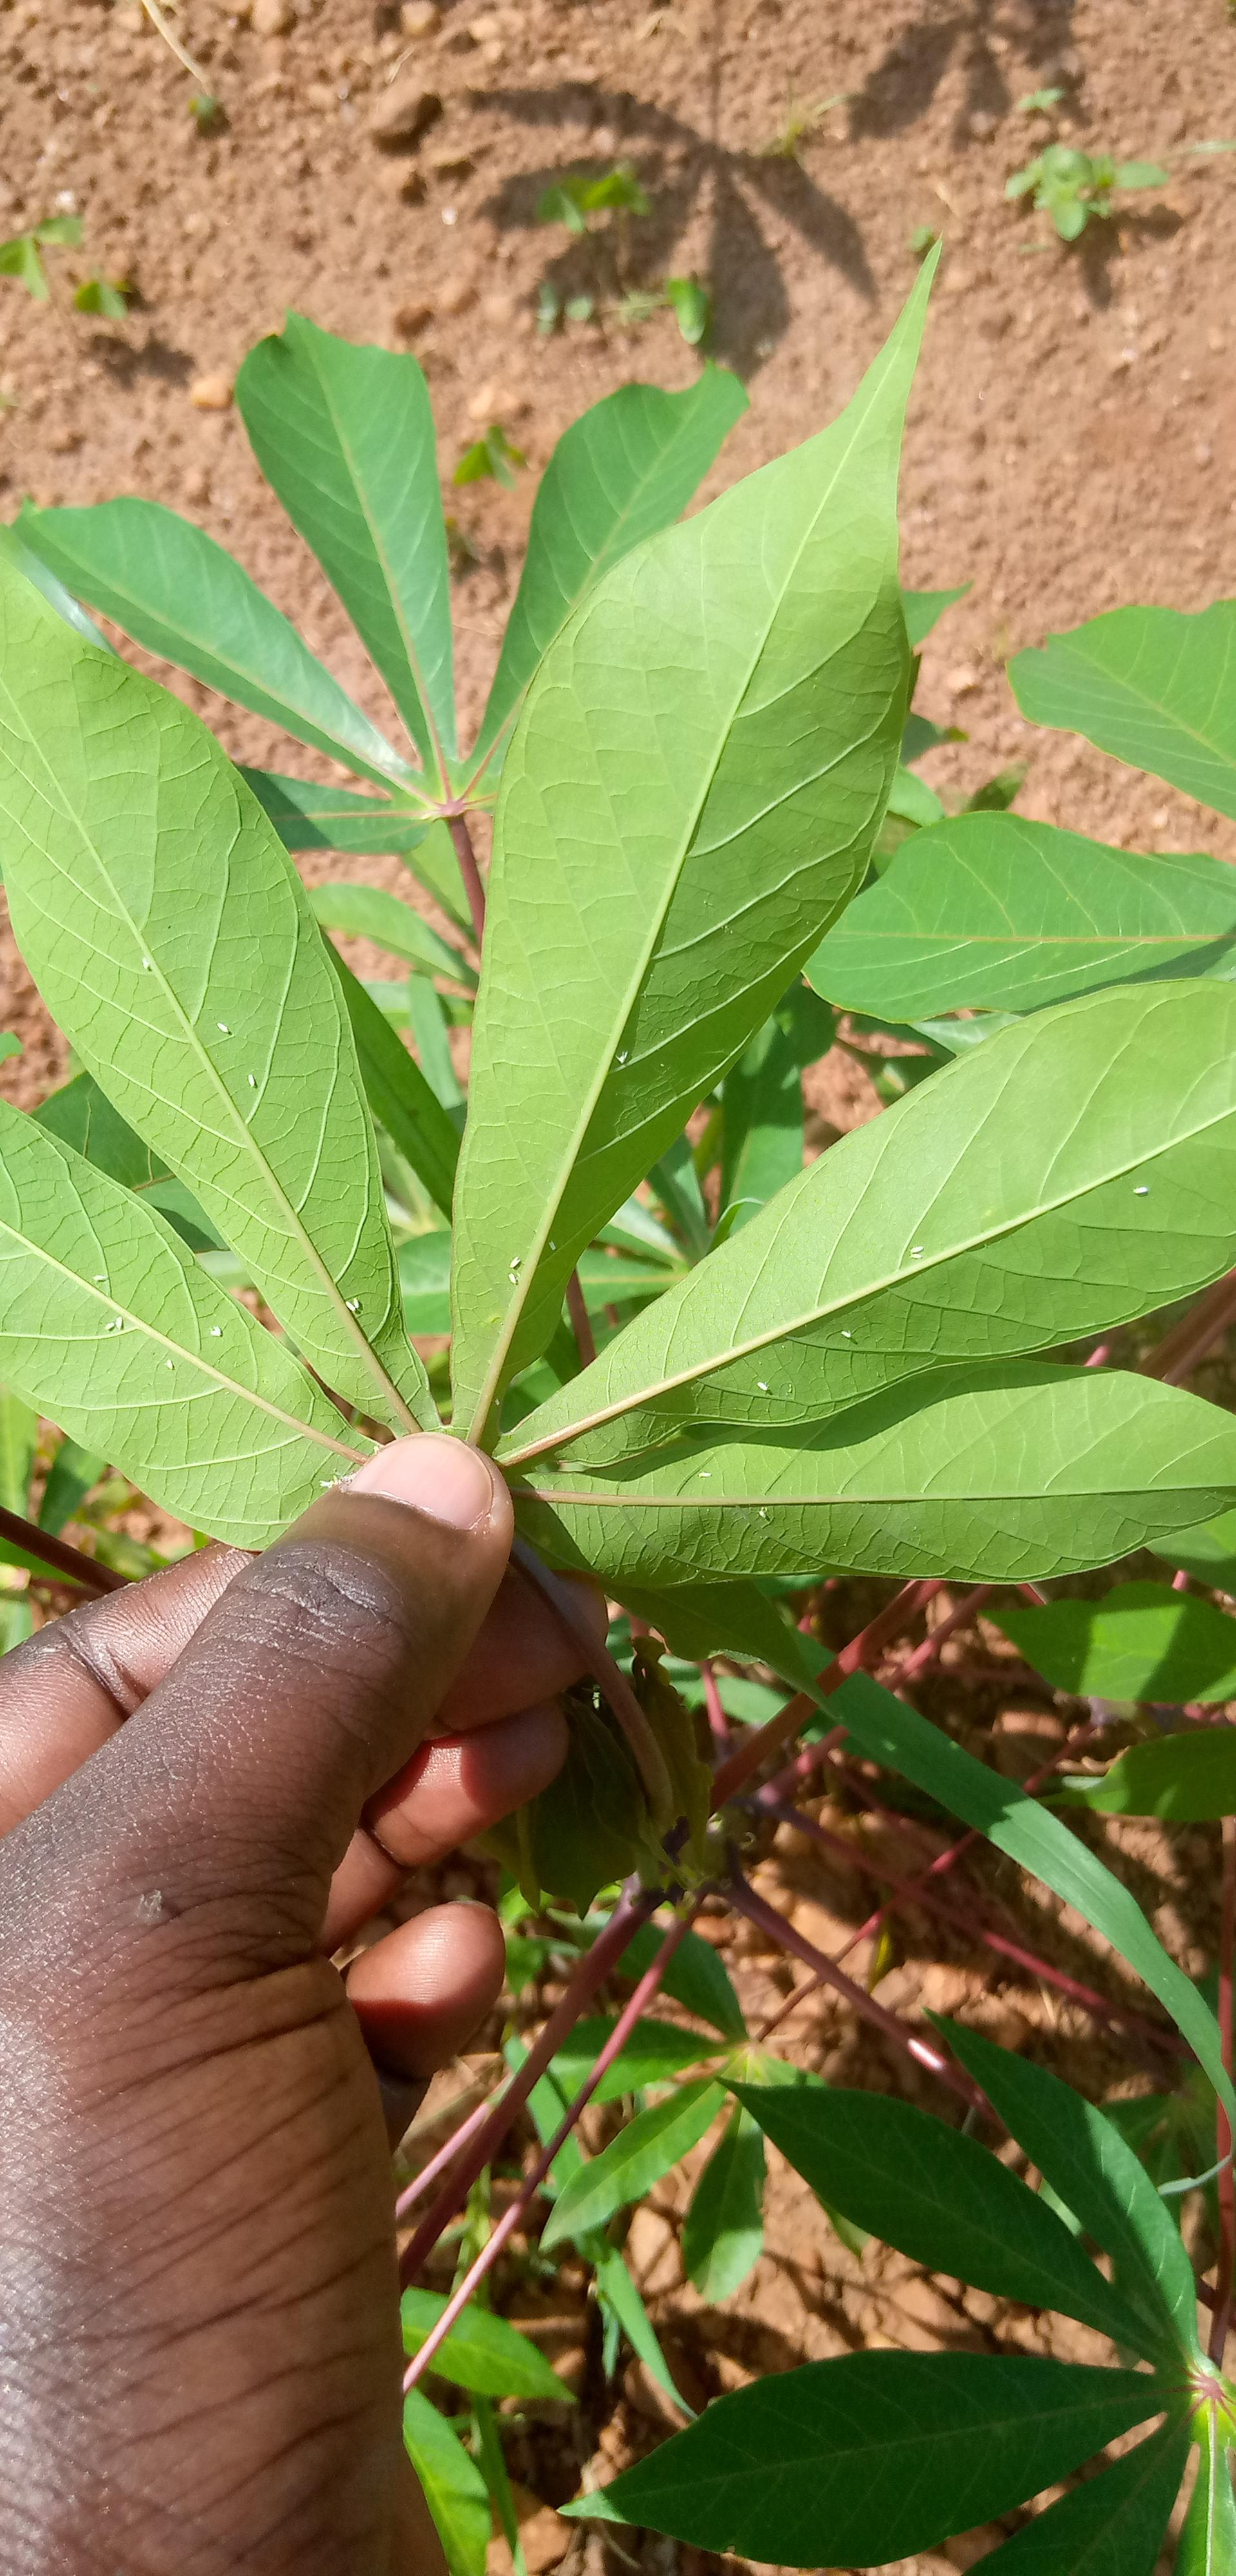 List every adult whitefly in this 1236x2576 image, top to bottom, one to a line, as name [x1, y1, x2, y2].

whitefly [141, 956, 150, 970]
whitefly [216, 1021, 230, 1034]
whitefly [614, 1050, 629, 1064]
whitefly [247, 1073, 256, 1088]
whitefly [1132, 1184, 1149, 1197]
whitefly [548, 1240, 557, 1252]
whitefly [908, 1245, 925, 1254]
whitefly [909, 1253, 924, 1262]
whitefly [507, 1255, 521, 1268]
whitefly [507, 1272, 516, 1284]
whitefly [91, 1273, 109, 1282]
whitefly [351, 1296, 360, 1309]
whitefly [344, 1301, 355, 1312]
whitefly [115, 1315, 123, 1331]
whitefly [104, 1321, 115, 1332]
whitefly [209, 1324, 222, 1338]
whitefly [840, 1329, 852, 1340]
whitefly [165, 1357, 173, 1370]
whitefly [756, 1380, 769, 1394]
whitefly [494, 1397, 500, 1407]
whitefly [697, 1470, 712, 1479]
whitefly [758, 1509, 767, 1520]